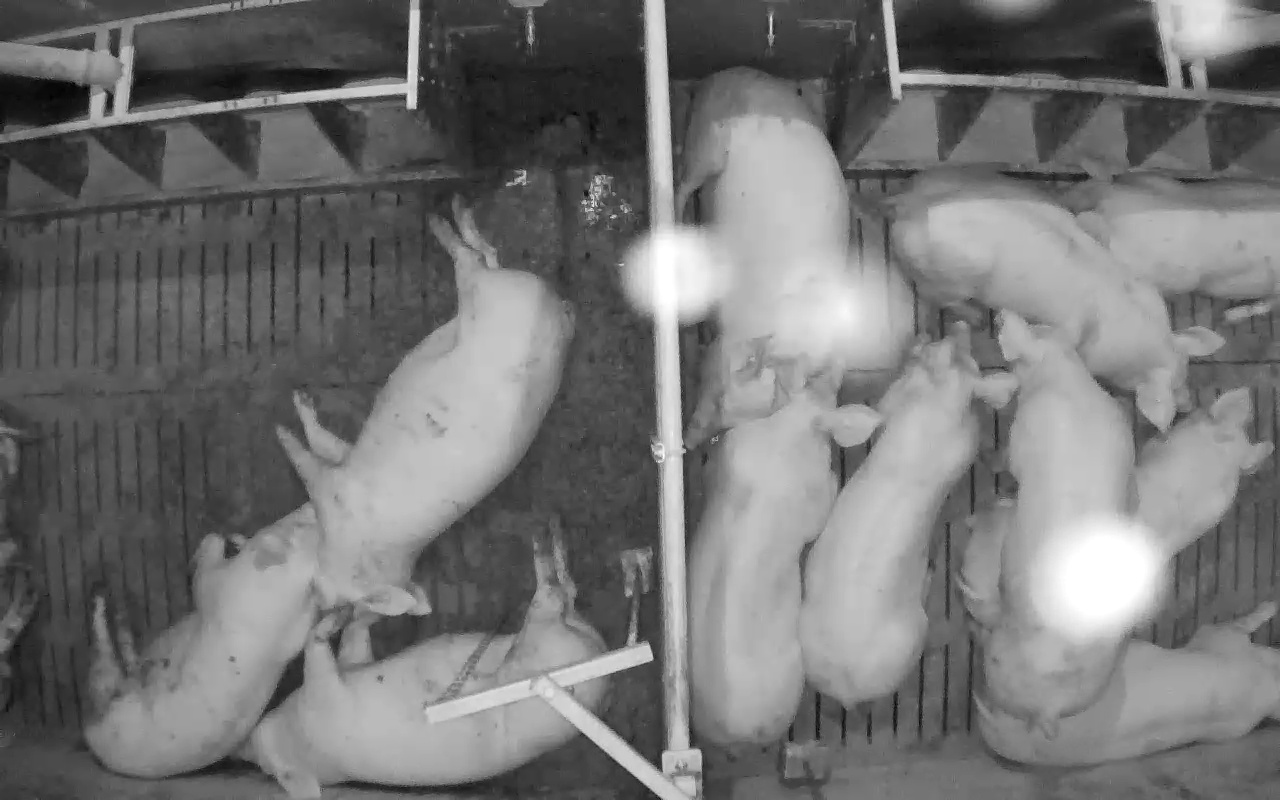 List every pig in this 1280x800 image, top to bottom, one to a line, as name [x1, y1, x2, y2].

pig [673, 65, 852, 450]
pig [1052, 156, 1279, 321]
pig [881, 170, 1227, 435]
pig [275, 193, 578, 616]
pig [984, 306, 1141, 741]
pig [795, 318, 1018, 713]
pig [686, 355, 882, 748]
pig [957, 383, 1277, 632]
pig [84, 501, 324, 780]
pig [231, 515, 617, 794]
pig [971, 600, 1280, 769]